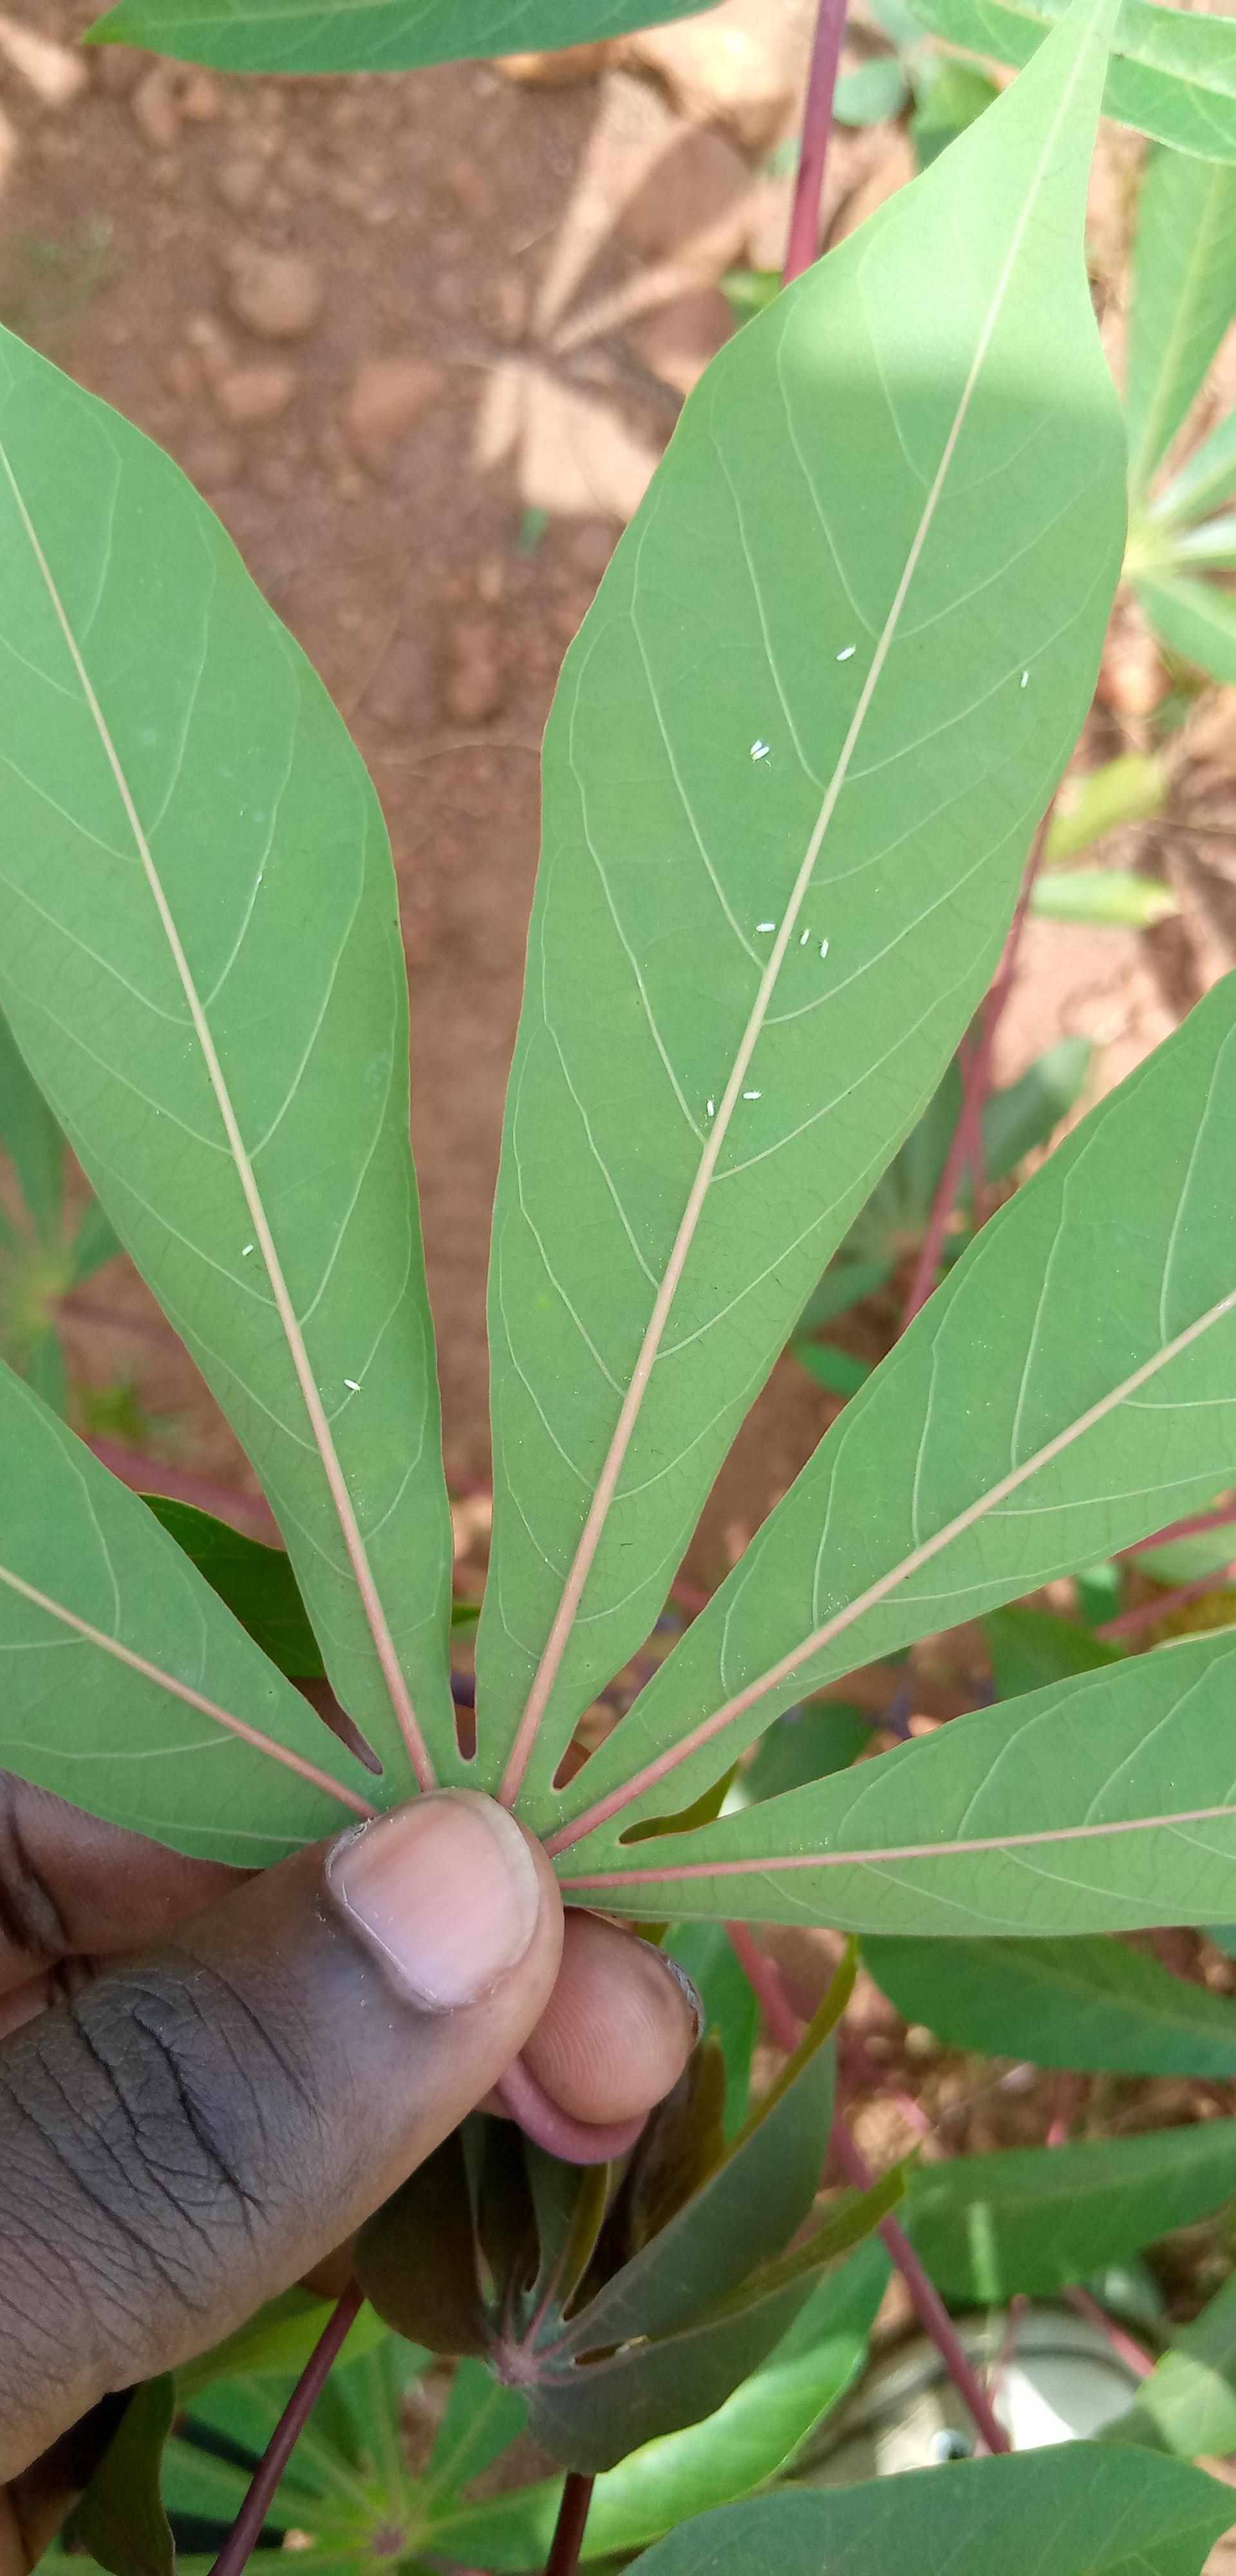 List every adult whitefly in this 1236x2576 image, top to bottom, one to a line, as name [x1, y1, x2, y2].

whitefly [834, 644, 861, 663]
whitefly [1016, 667, 1034, 688]
whitefly [748, 736, 763, 755]
whitefly [751, 744, 772, 762]
whitefly [754, 920, 777, 935]
whitefly [799, 925, 810, 949]
whitefly [818, 934, 830, 960]
whitefly [738, 1089, 763, 1102]
whitefly [702, 1097, 716, 1118]
whitefly [241, 1242, 256, 1258]
whitefly [341, 1376, 364, 1393]